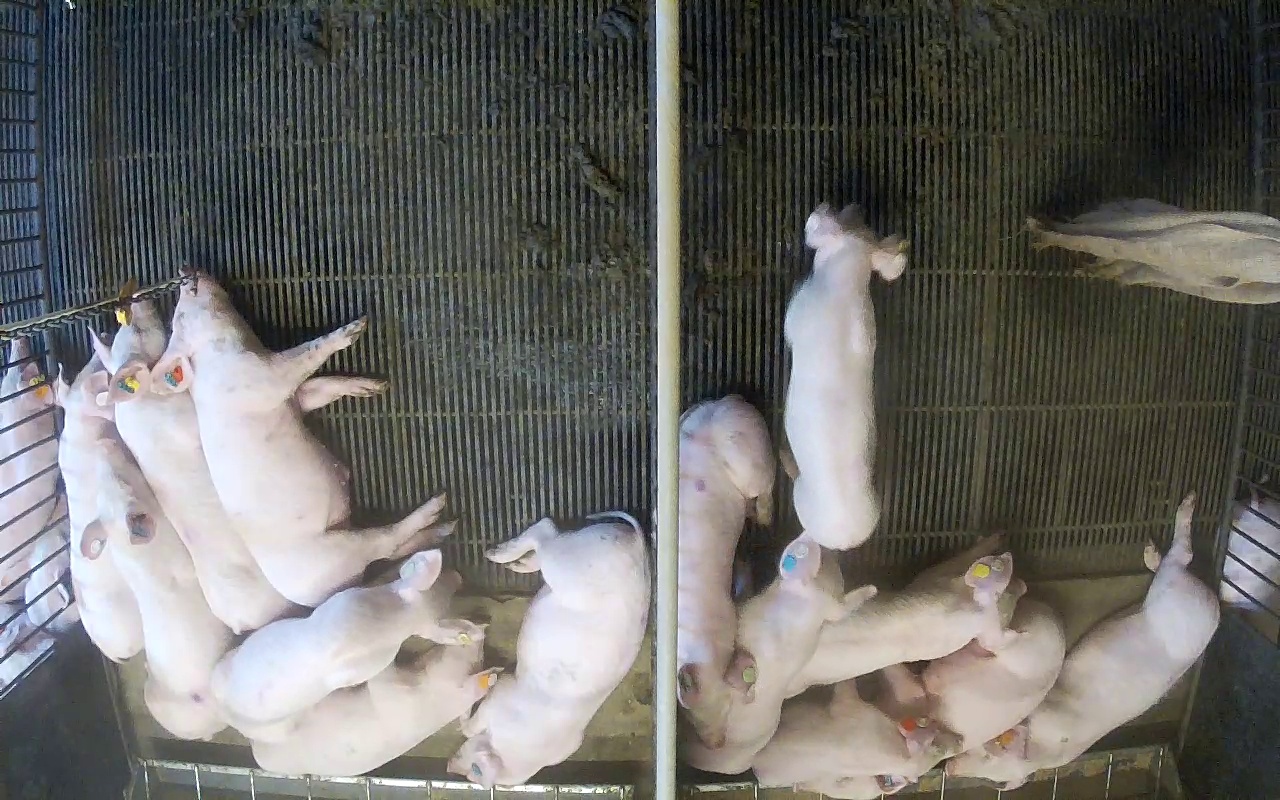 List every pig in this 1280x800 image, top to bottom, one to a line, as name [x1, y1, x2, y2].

pig [782, 201, 911, 554]
pig [150, 269, 464, 611]
pig [87, 297, 316, 634]
pig [51, 332, 144, 663]
pig [0, 334, 60, 603]
pig [675, 391, 780, 749]
pig [80, 436, 241, 744]
pig [1220, 474, 1279, 614]
pig [942, 488, 1224, 792]
pig [2, 490, 80, 639]
pig [442, 508, 653, 788]
pig [784, 527, 1032, 700]
pig [678, 528, 880, 774]
pig [210, 547, 488, 744]
pig [793, 597, 1065, 799]
pig [0, 602, 58, 693]
pig [250, 620, 504, 776]
pig [750, 678, 965, 788]